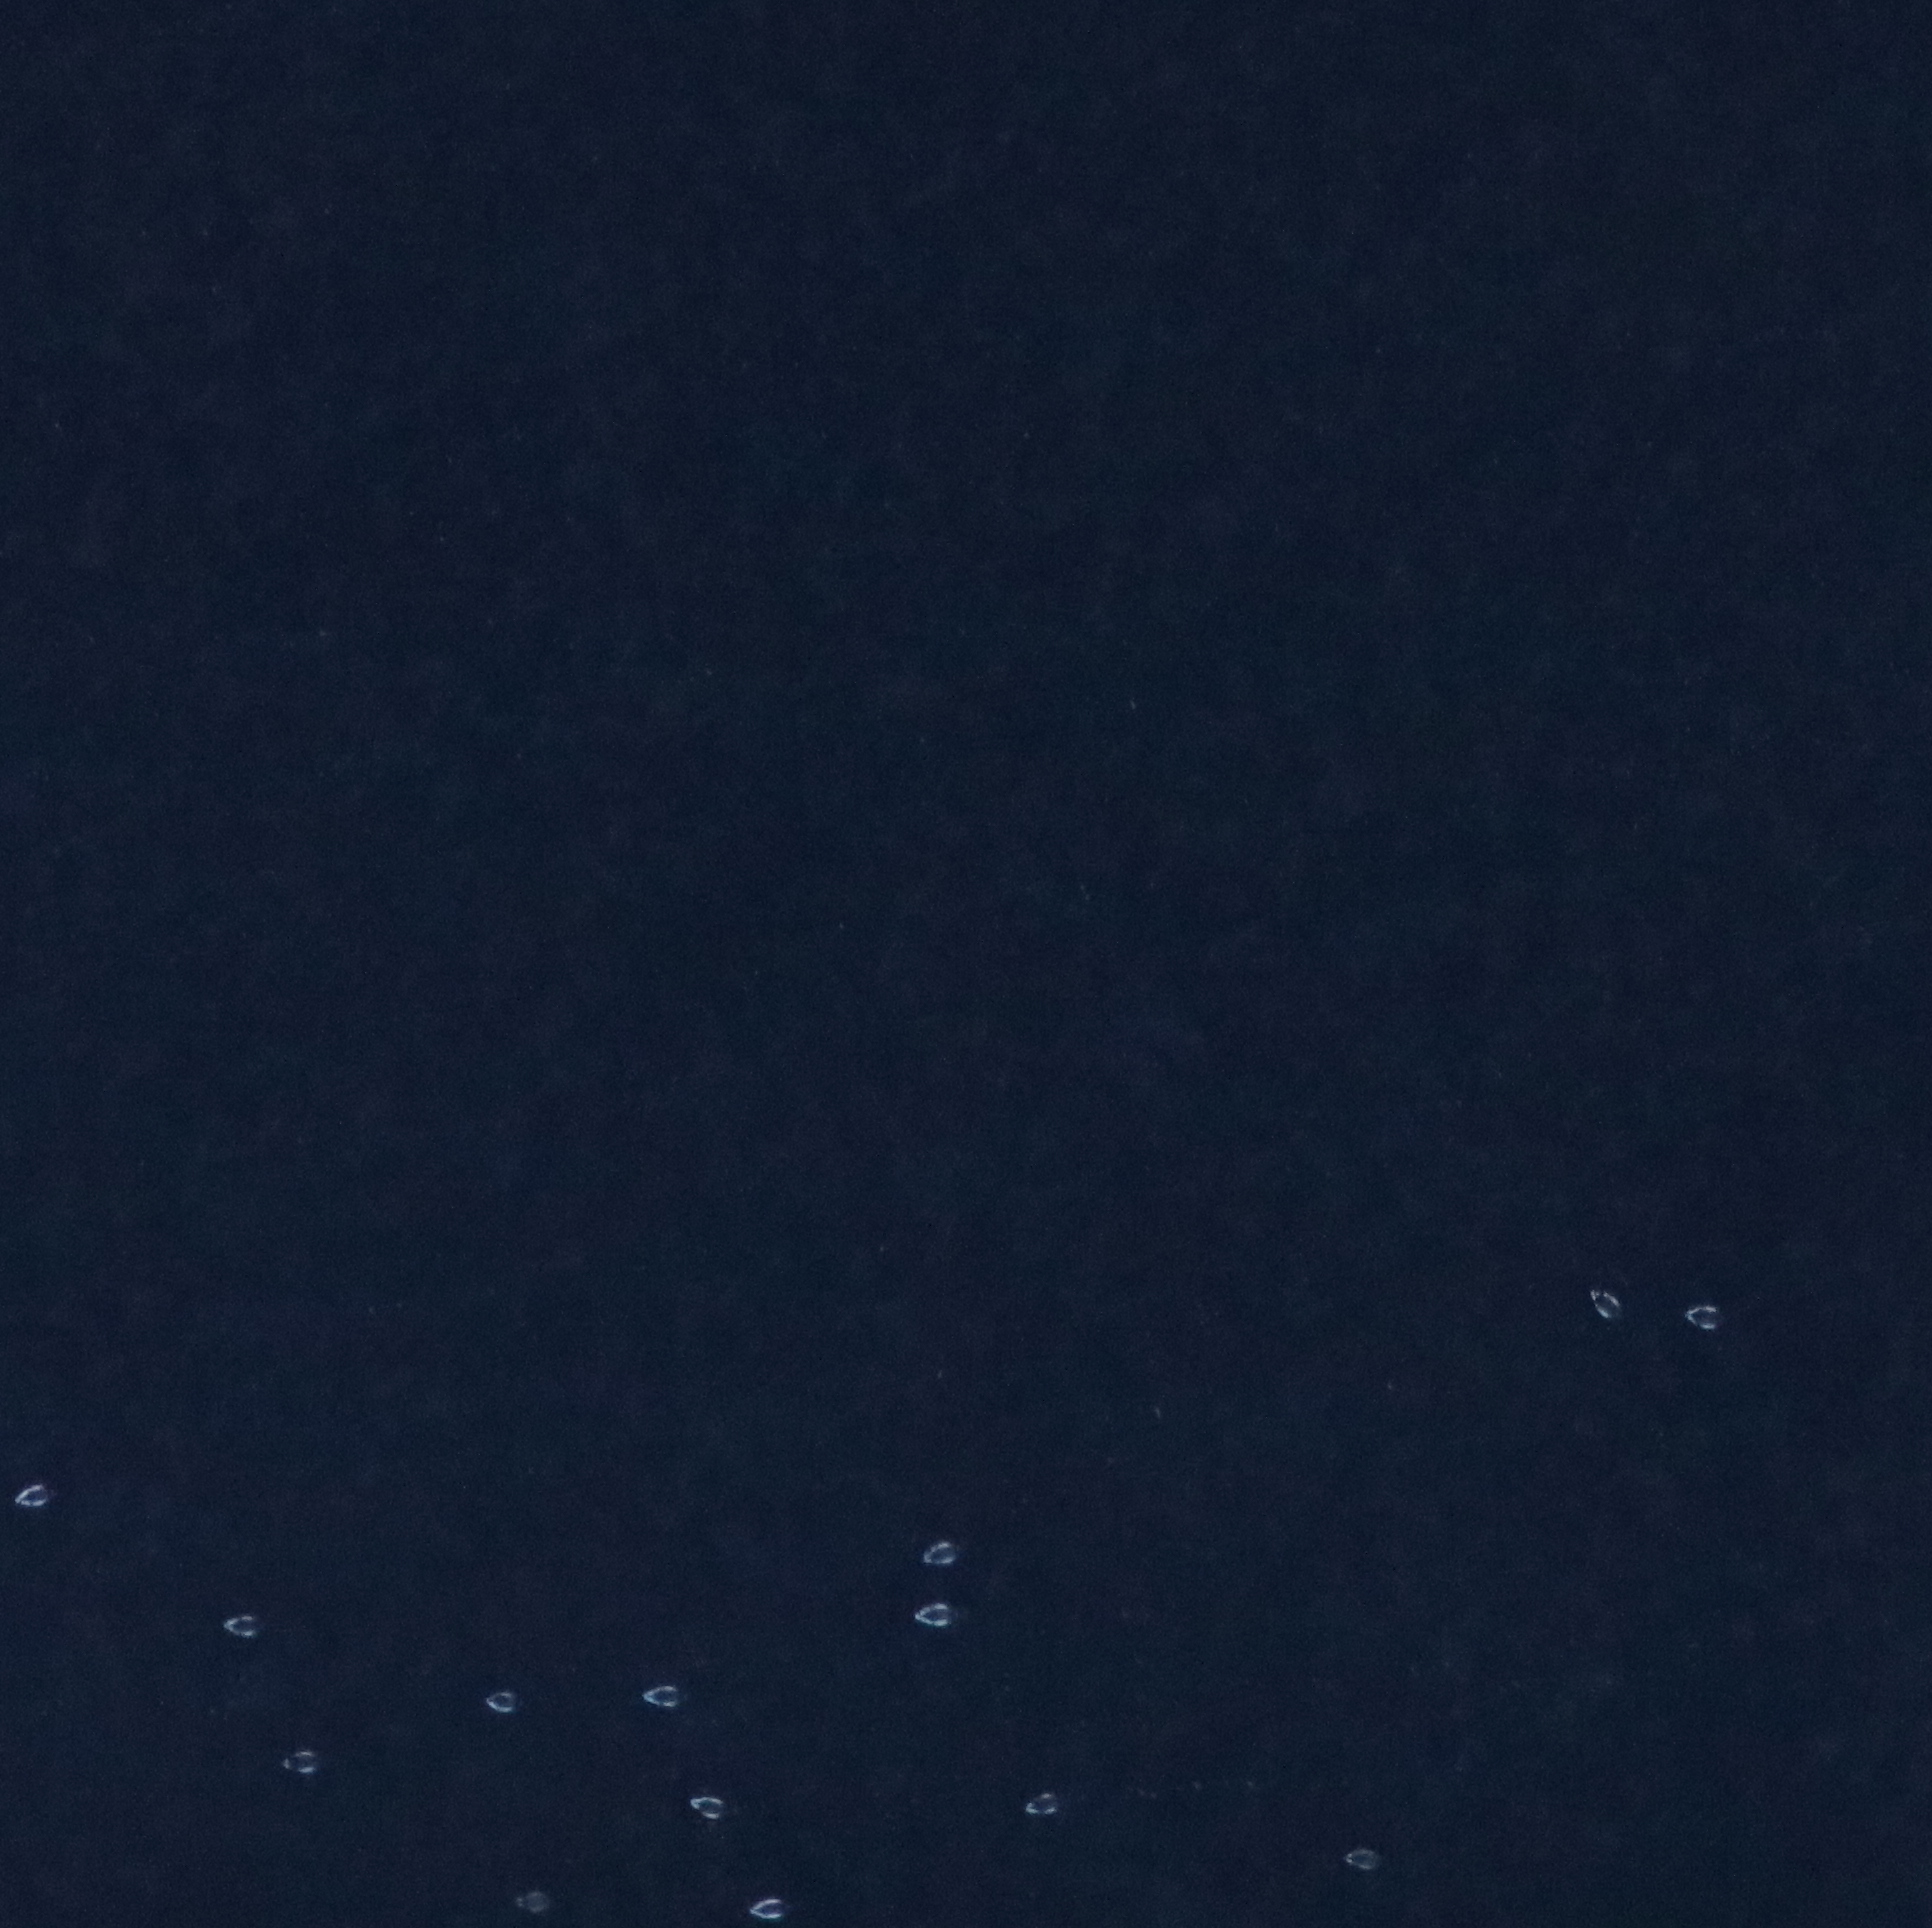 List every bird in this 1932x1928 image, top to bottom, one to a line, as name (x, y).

brant (1606, 1306)
brant (1706, 1317)
brant (33, 1496)
brant (942, 1554)
brant (937, 1615)
brant (246, 1624)
brant (666, 1698)
brant (504, 1703)
brant (300, 1761)
brant (708, 1804)
brant (1042, 1807)
brant (1363, 1855)
brant (530, 1899)
brant (771, 1909)